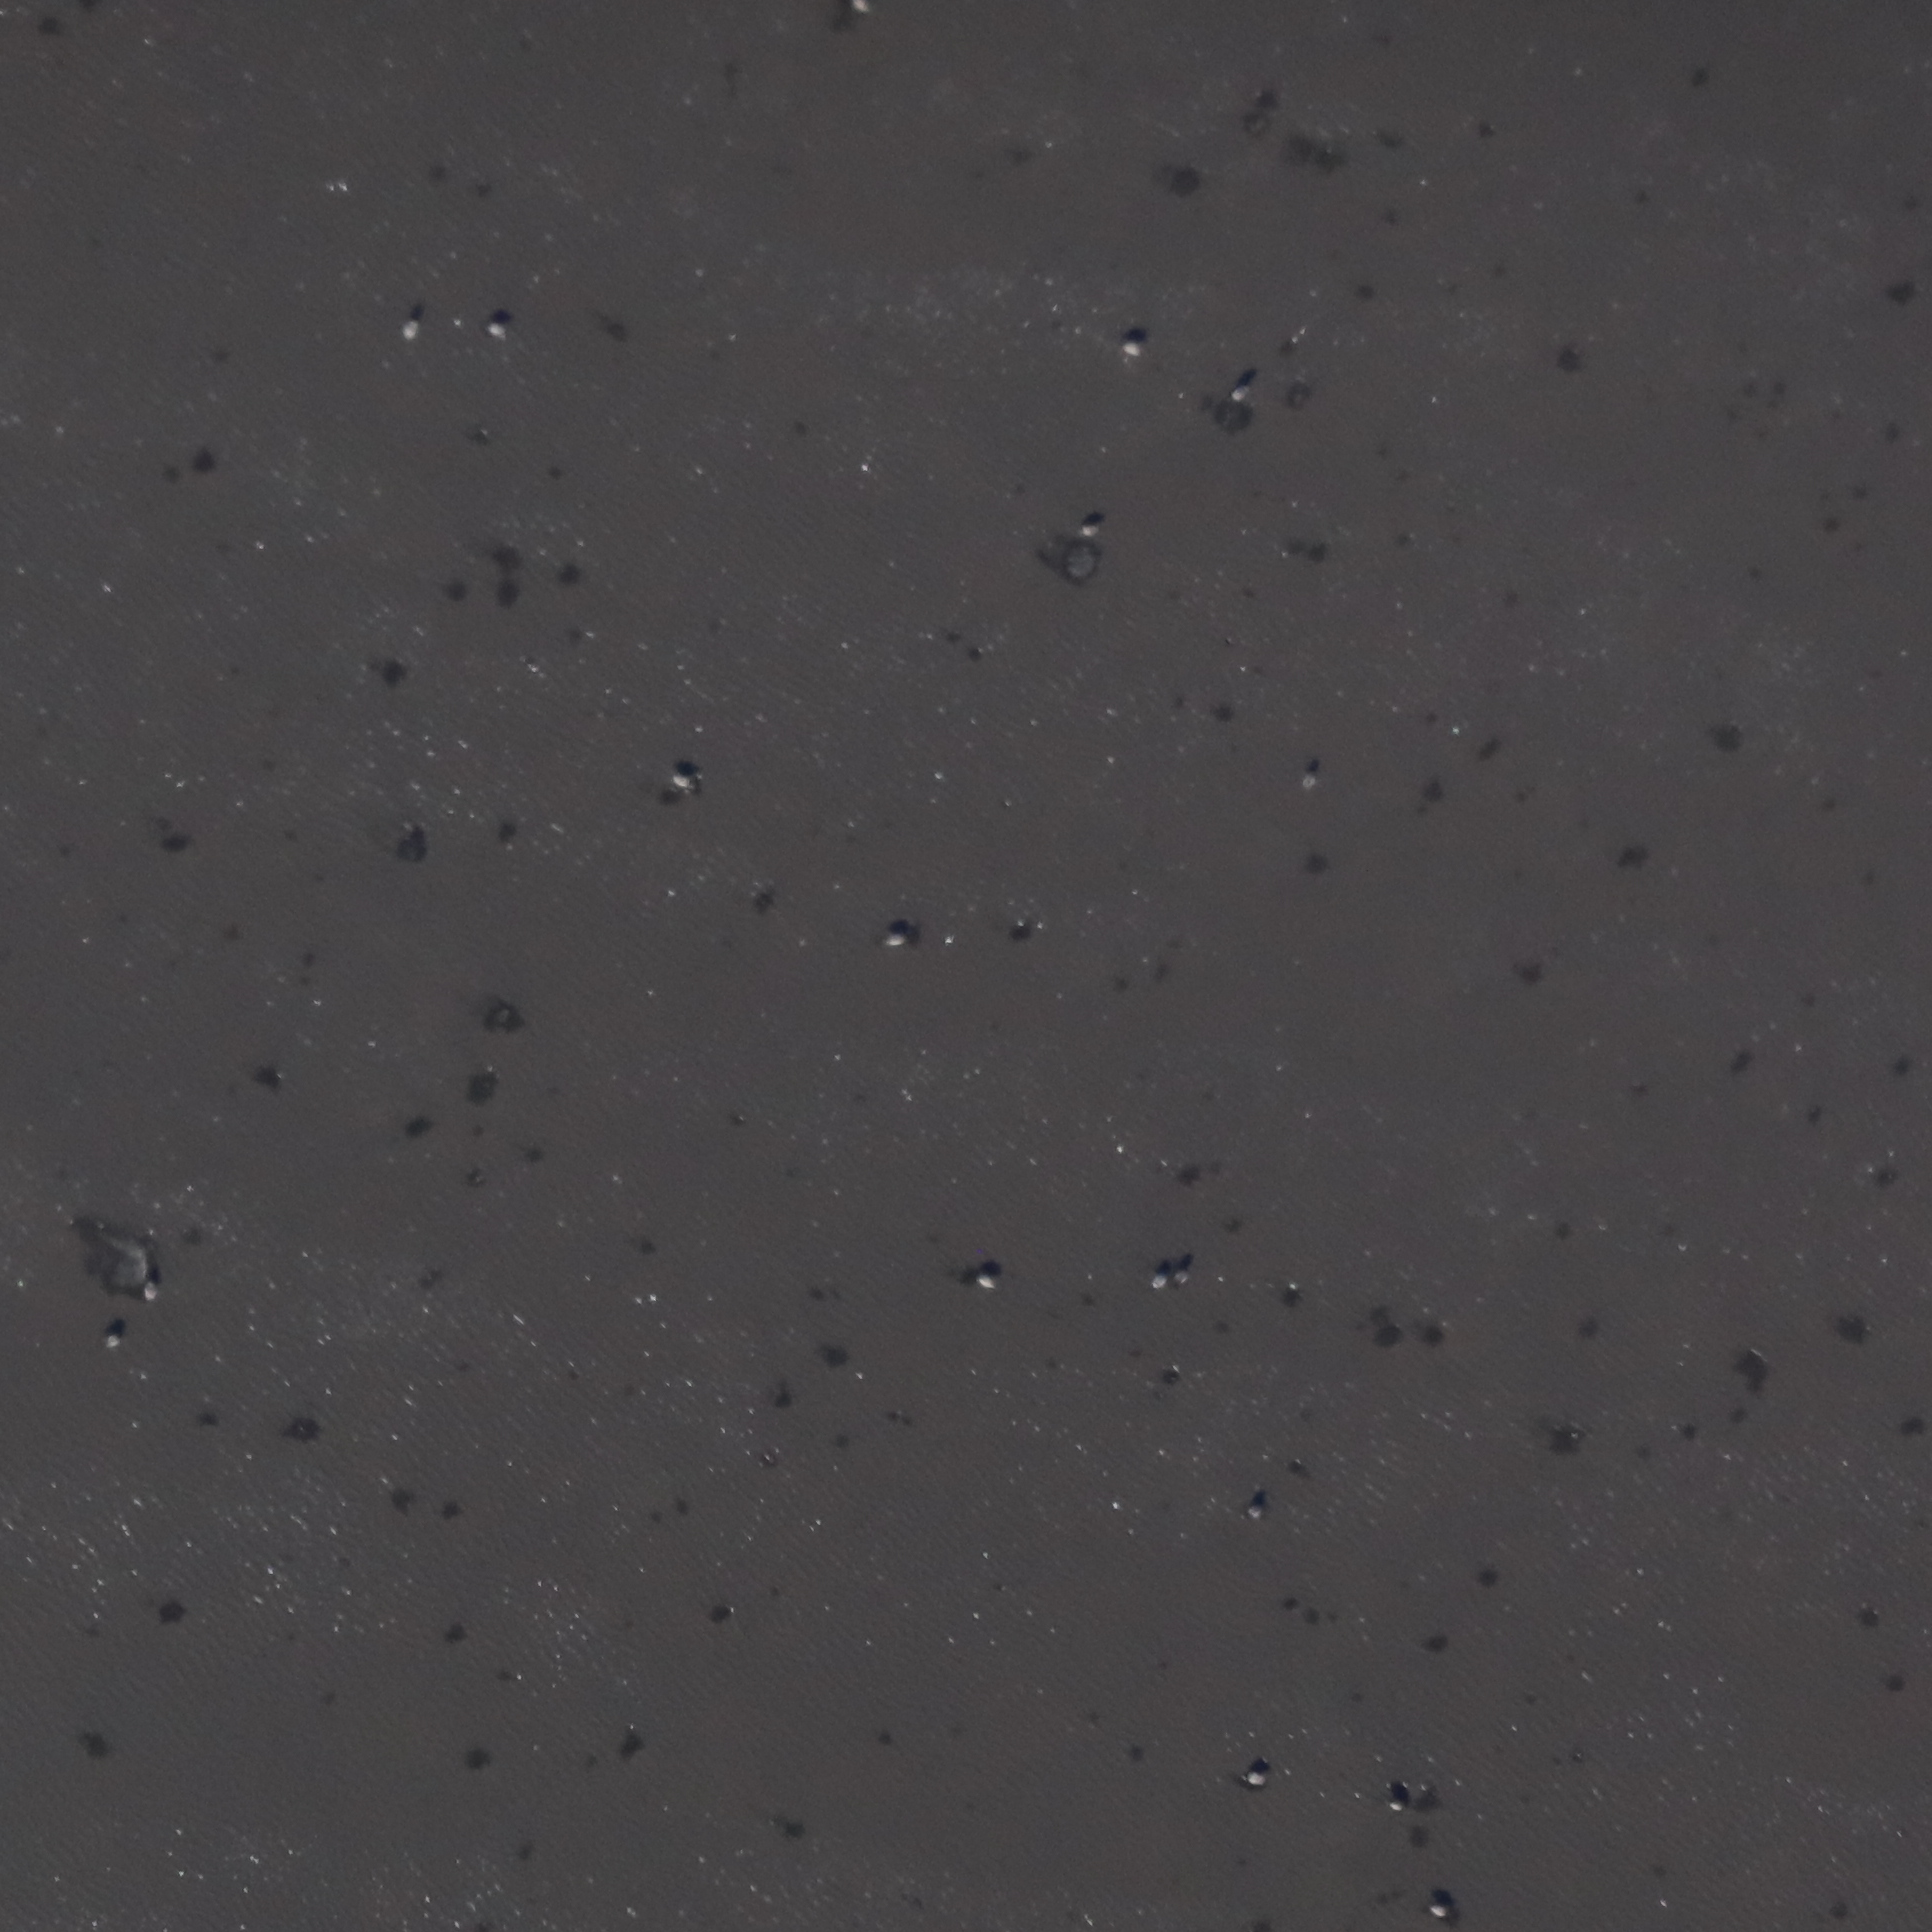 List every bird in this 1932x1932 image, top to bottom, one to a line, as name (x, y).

Canada goose (496, 329)
Canada goose (410, 330)
Canada goose (1134, 349)
Canada goose (1237, 391)
Canada goose (1091, 529)
Canada goose (1309, 779)
Canada goose (683, 781)
Canada goose (896, 939)
Canada goose (1182, 1279)
Canada goose (987, 1280)
Canada goose (1161, 1283)
Canada goose (150, 1291)
Canada goose (115, 1339)
Canada goose (1256, 1512)
Canada goose (1253, 1778)
Canada goose (1397, 1806)
Canada goose (1439, 1910)